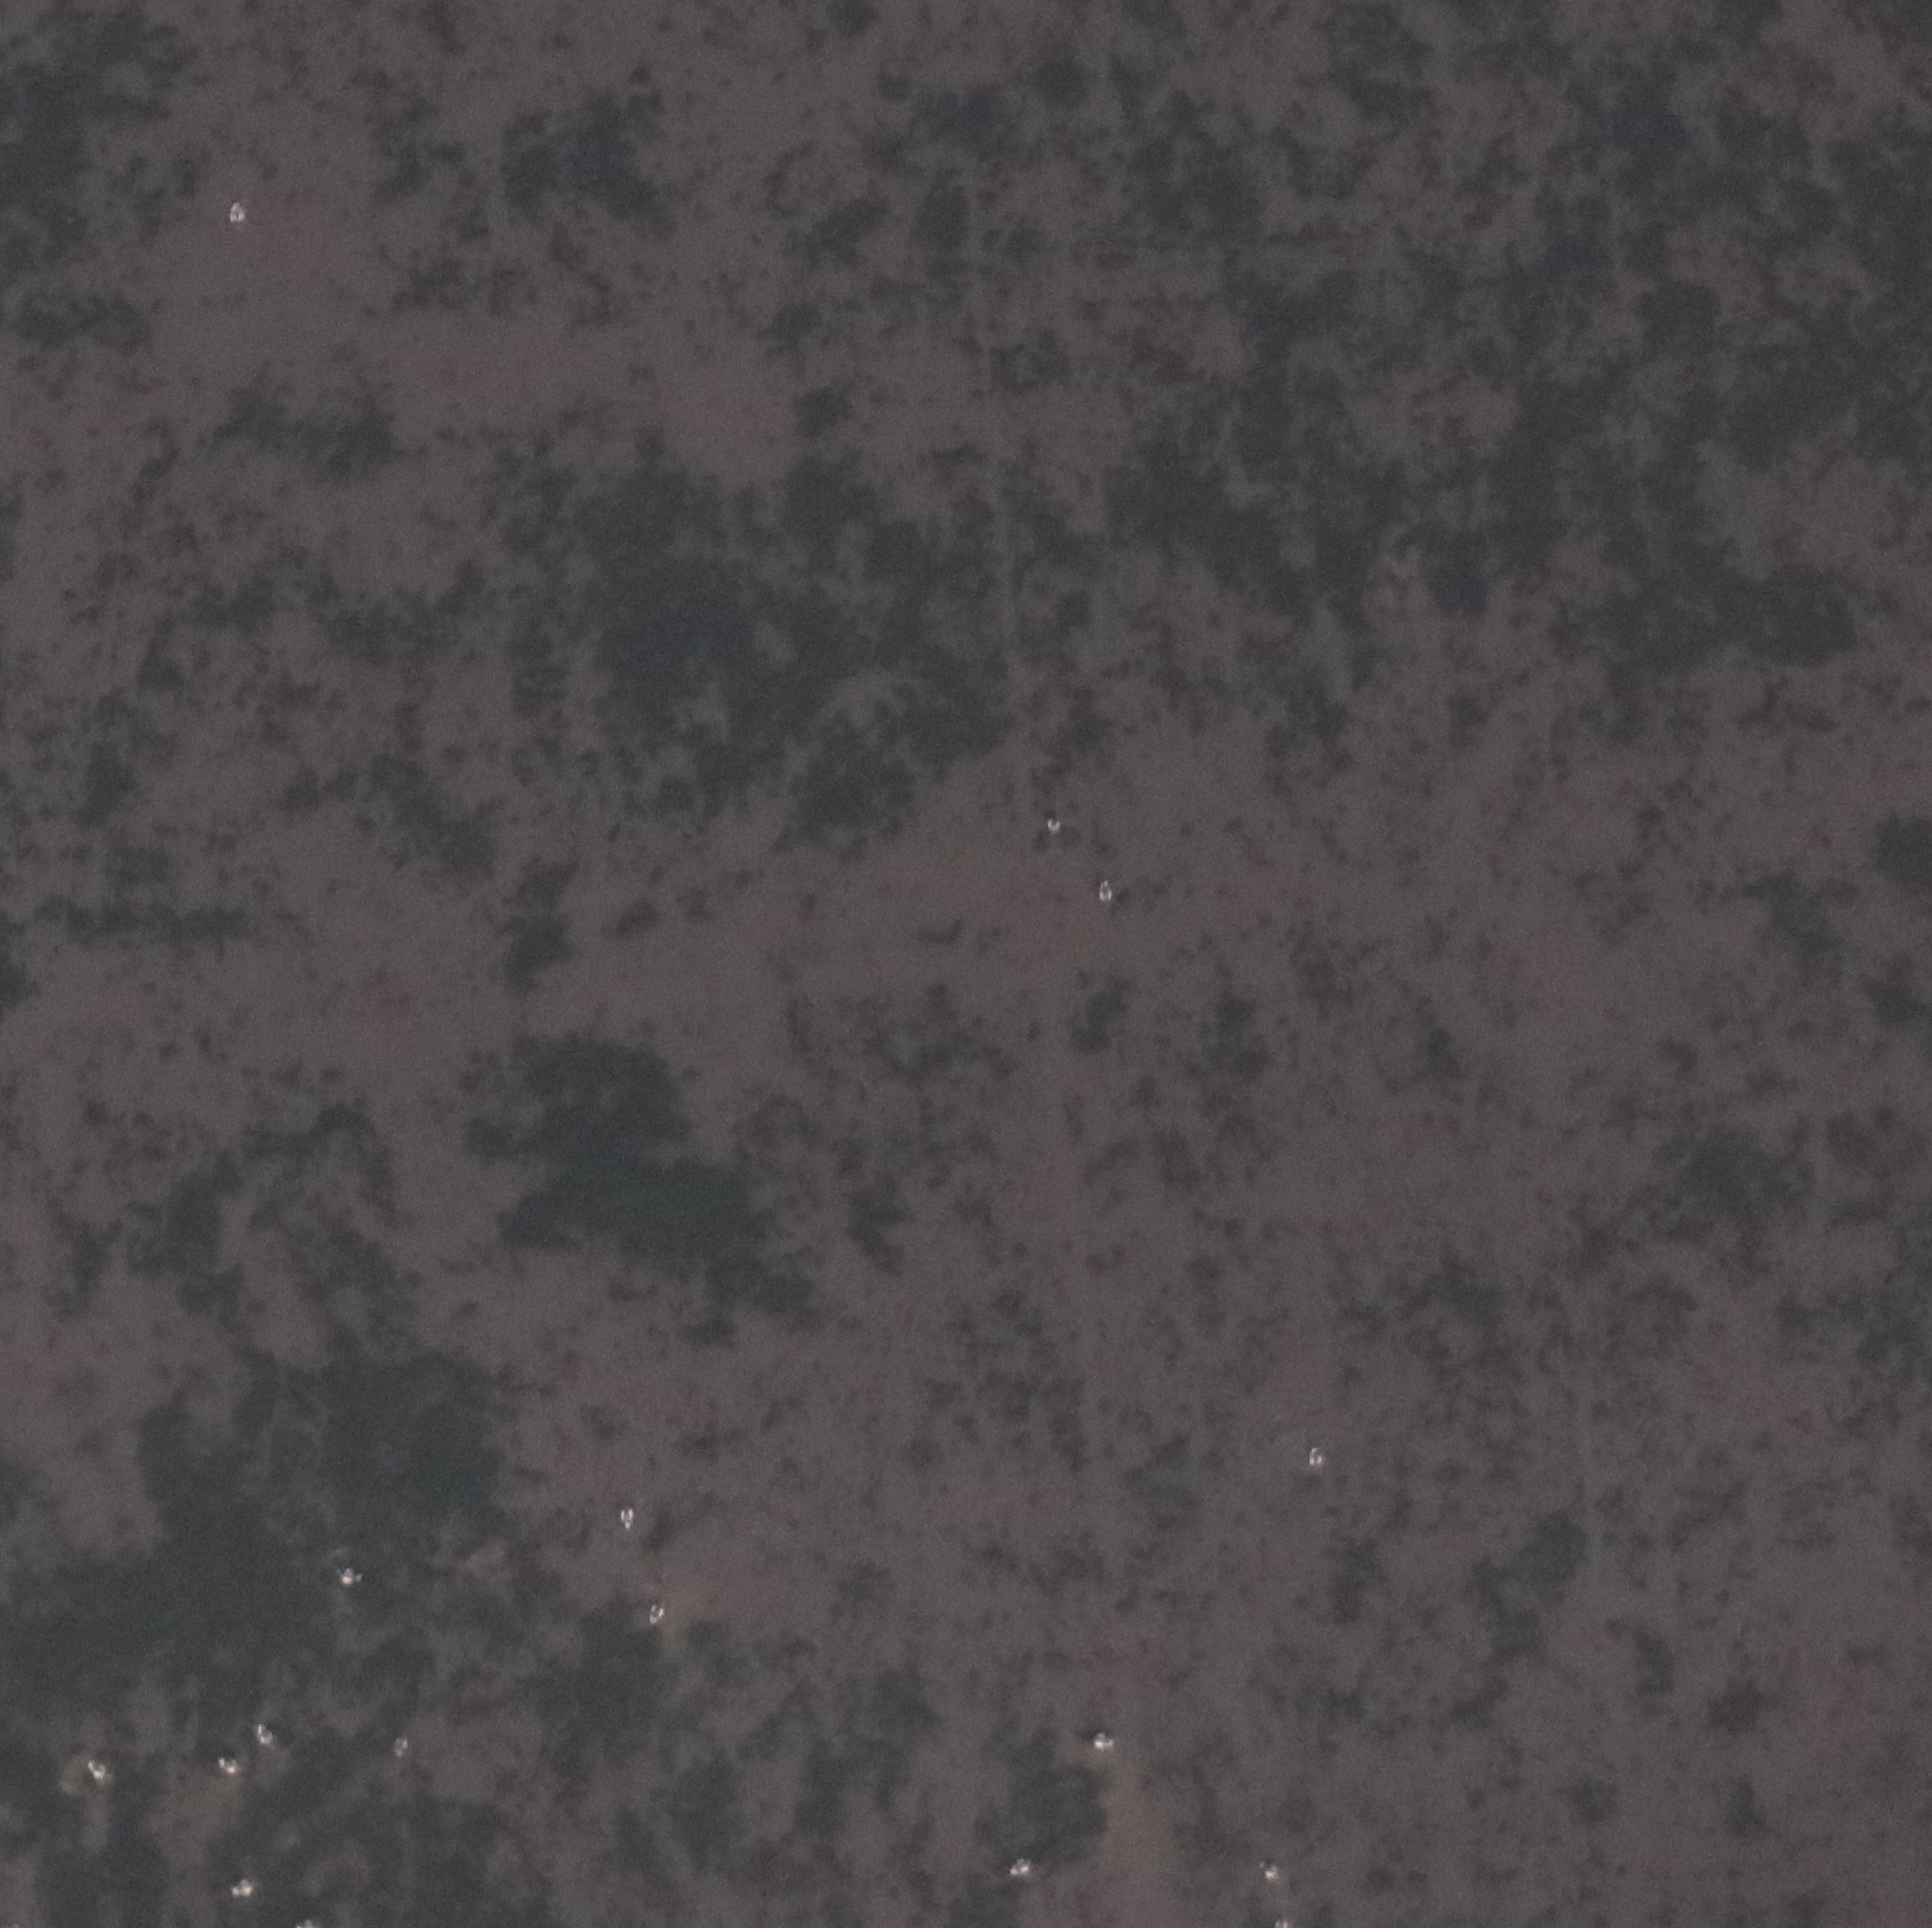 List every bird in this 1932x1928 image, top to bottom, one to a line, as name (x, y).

brant (237, 213)
brant (1055, 826)
brant (1107, 888)
brant (1315, 1456)
brant (627, 1517)
brant (348, 1574)
brant (656, 1614)
brant (267, 1737)
brant (1103, 1740)
brant (400, 1747)
brant (230, 1766)
brant (100, 1771)
brant (1021, 1867)
brant (1268, 1867)
brant (242, 1889)